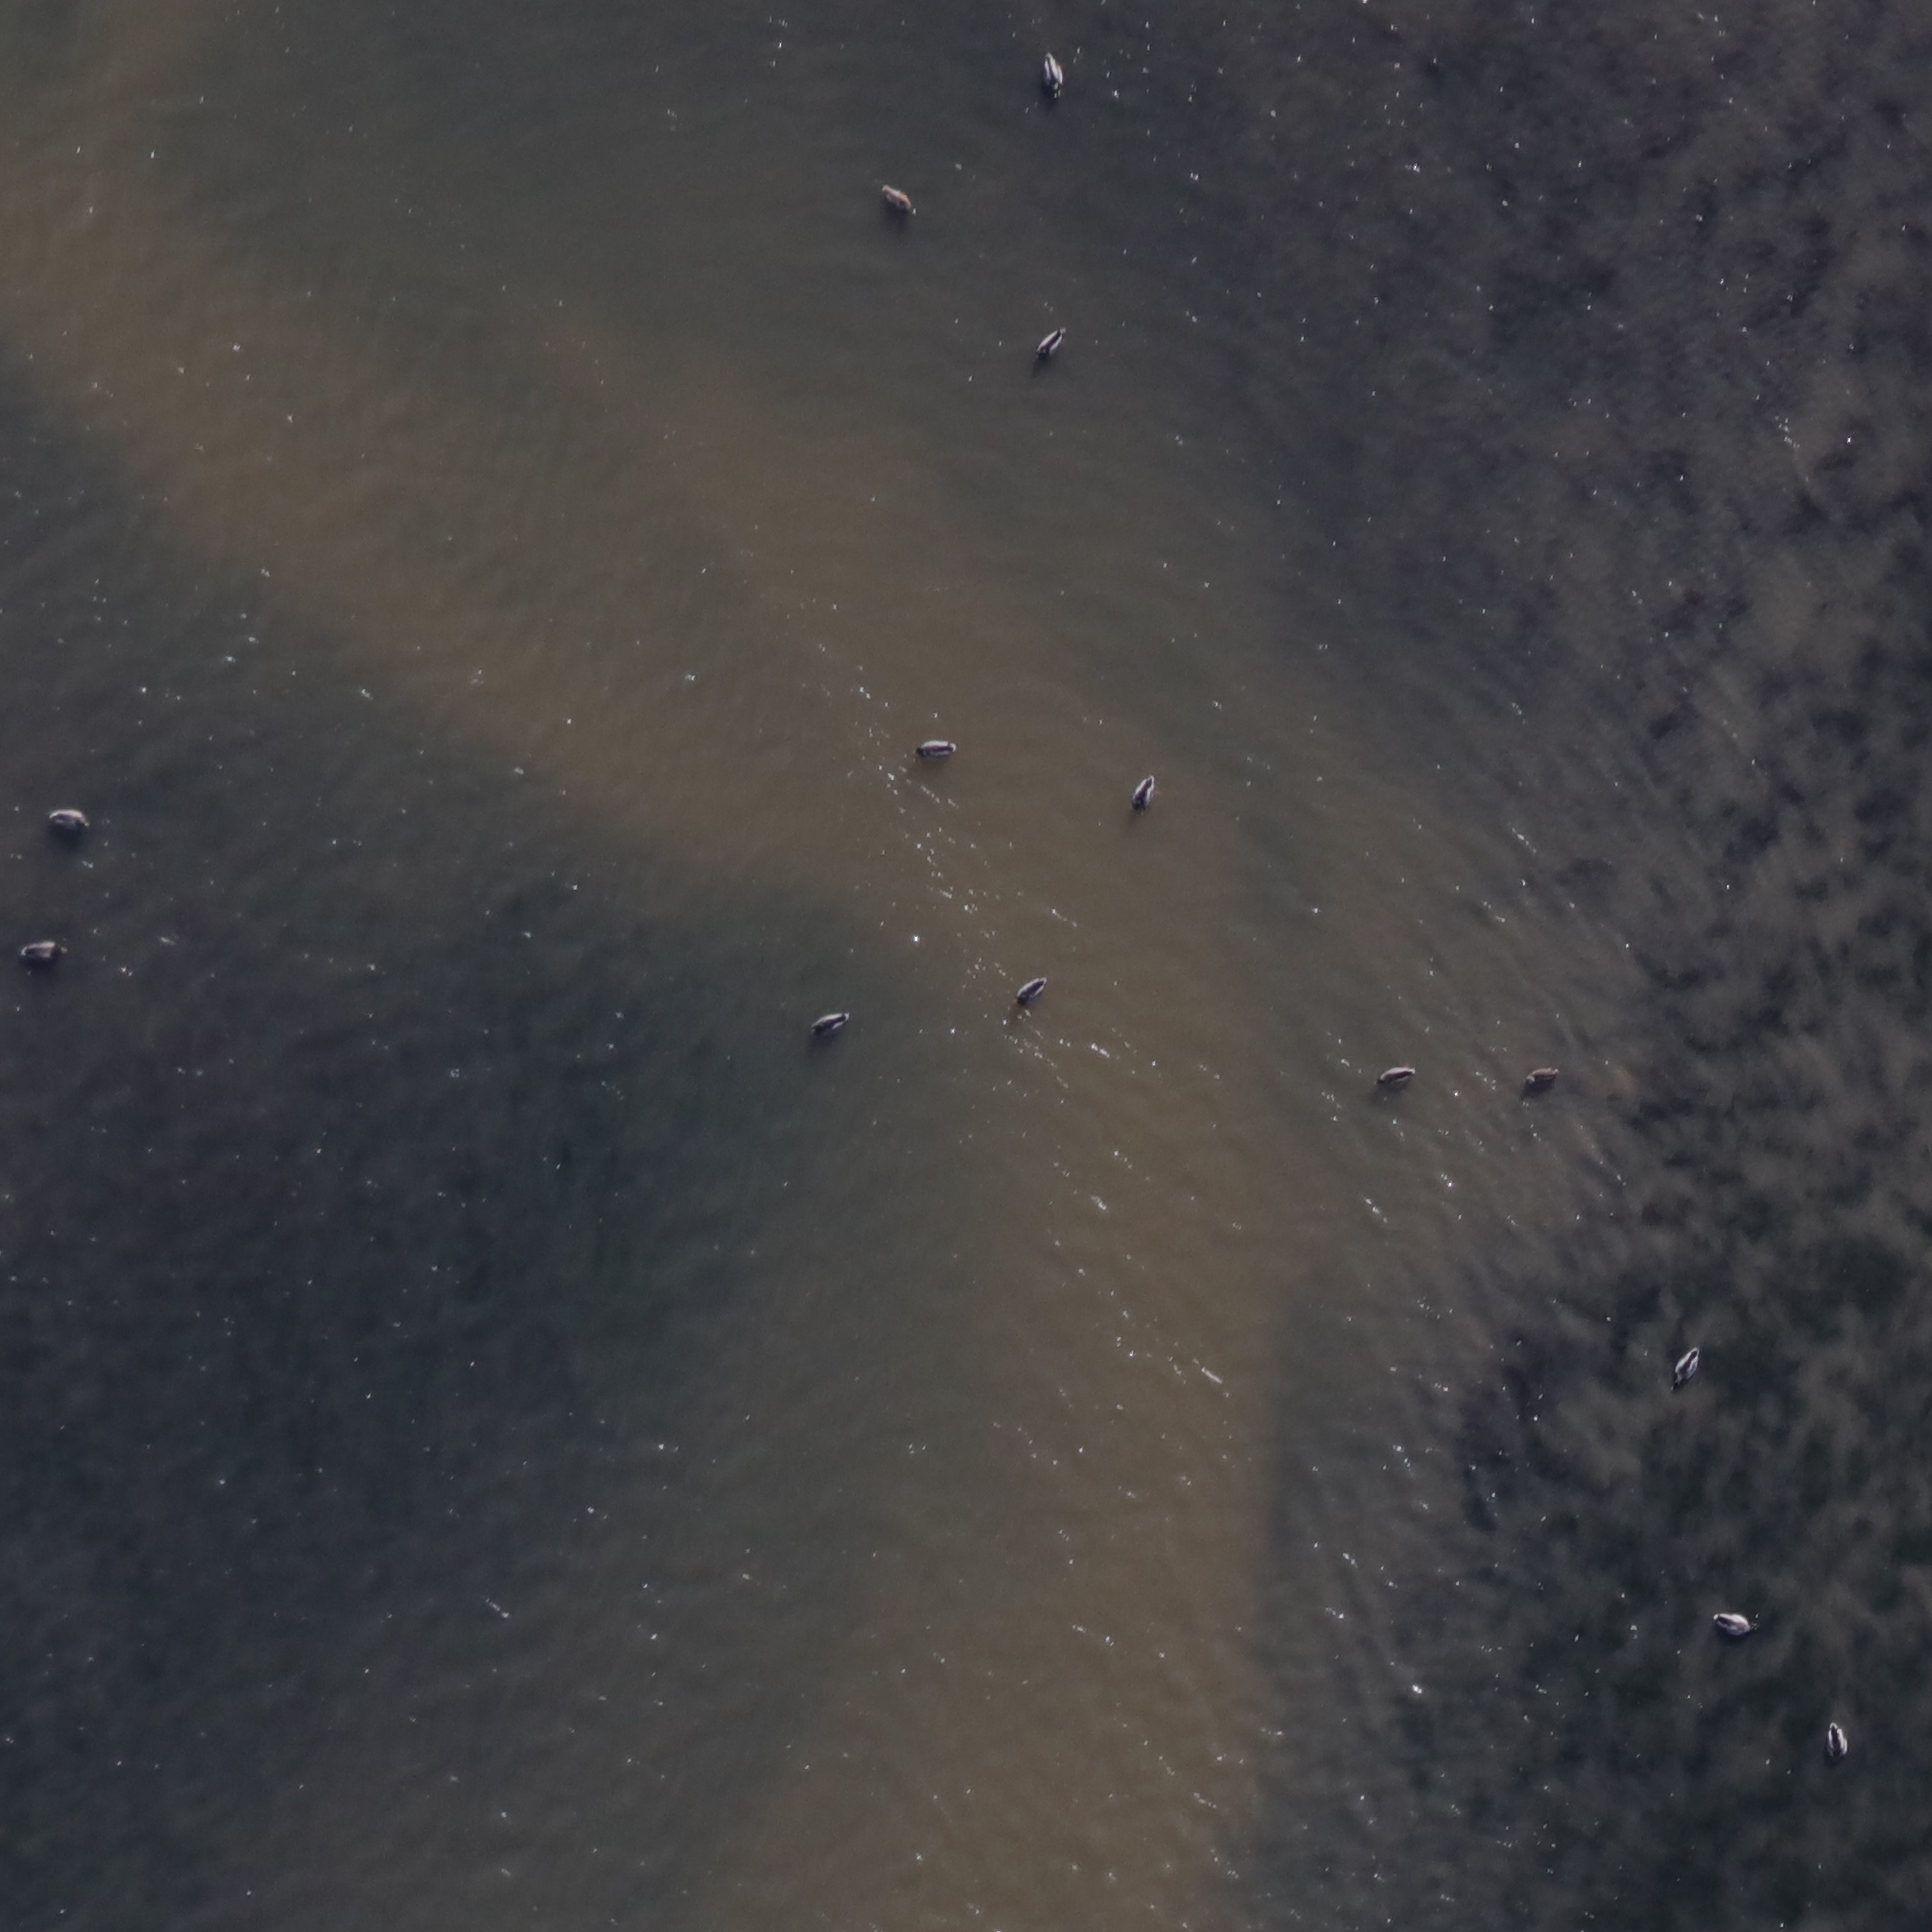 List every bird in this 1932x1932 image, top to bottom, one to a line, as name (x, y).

other bird (1053, 76)
other bird (900, 199)
other bird (1049, 344)
other bird (938, 748)
other bird (1142, 792)
other bird (68, 817)
other bird (47, 949)
other bird (1030, 992)
other bird (826, 1023)
other bird (1538, 1075)
other bird (1395, 1076)
other bird (1686, 1363)
other bird (1736, 1624)
other bird (1837, 1744)